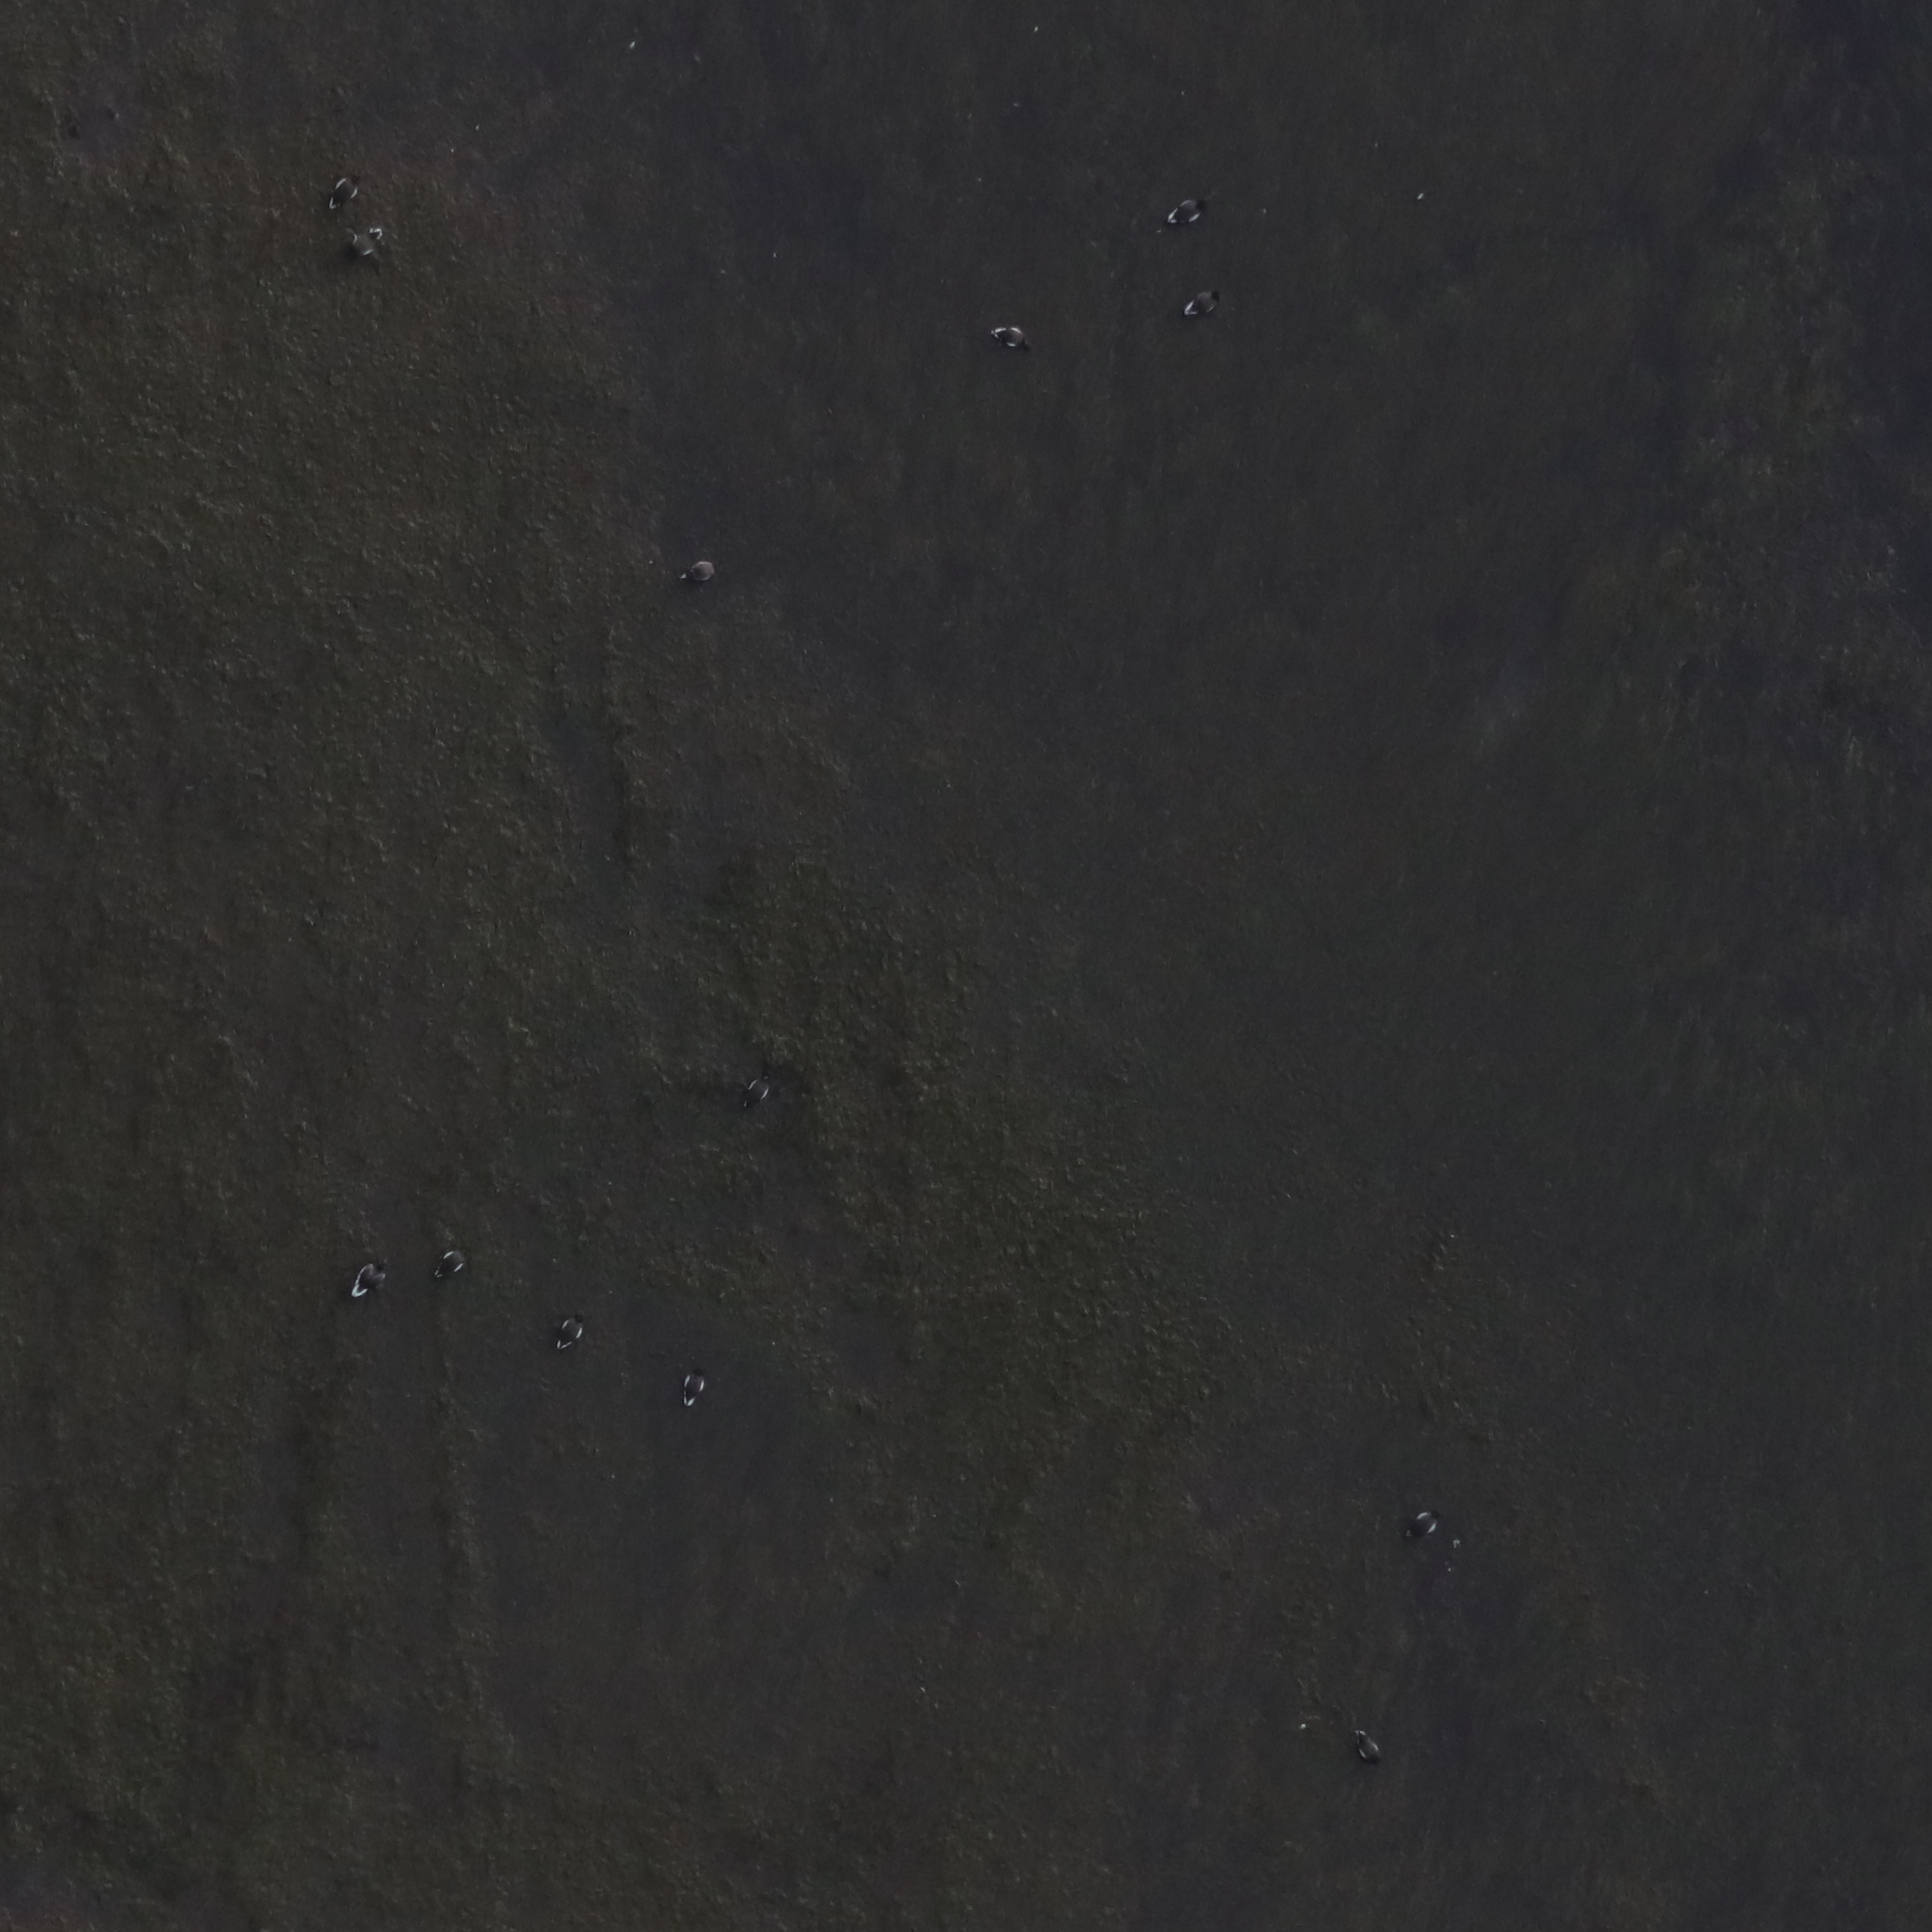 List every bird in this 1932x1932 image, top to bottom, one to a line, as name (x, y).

brant (343, 190)
brant (1185, 212)
brant (367, 243)
brant (1202, 303)
brant (1009, 336)
brant (701, 570)
brant (757, 1091)
brant (449, 1263)
brant (368, 1278)
brant (571, 1330)
brant (693, 1388)
brant (1423, 1522)
brant (1370, 1750)